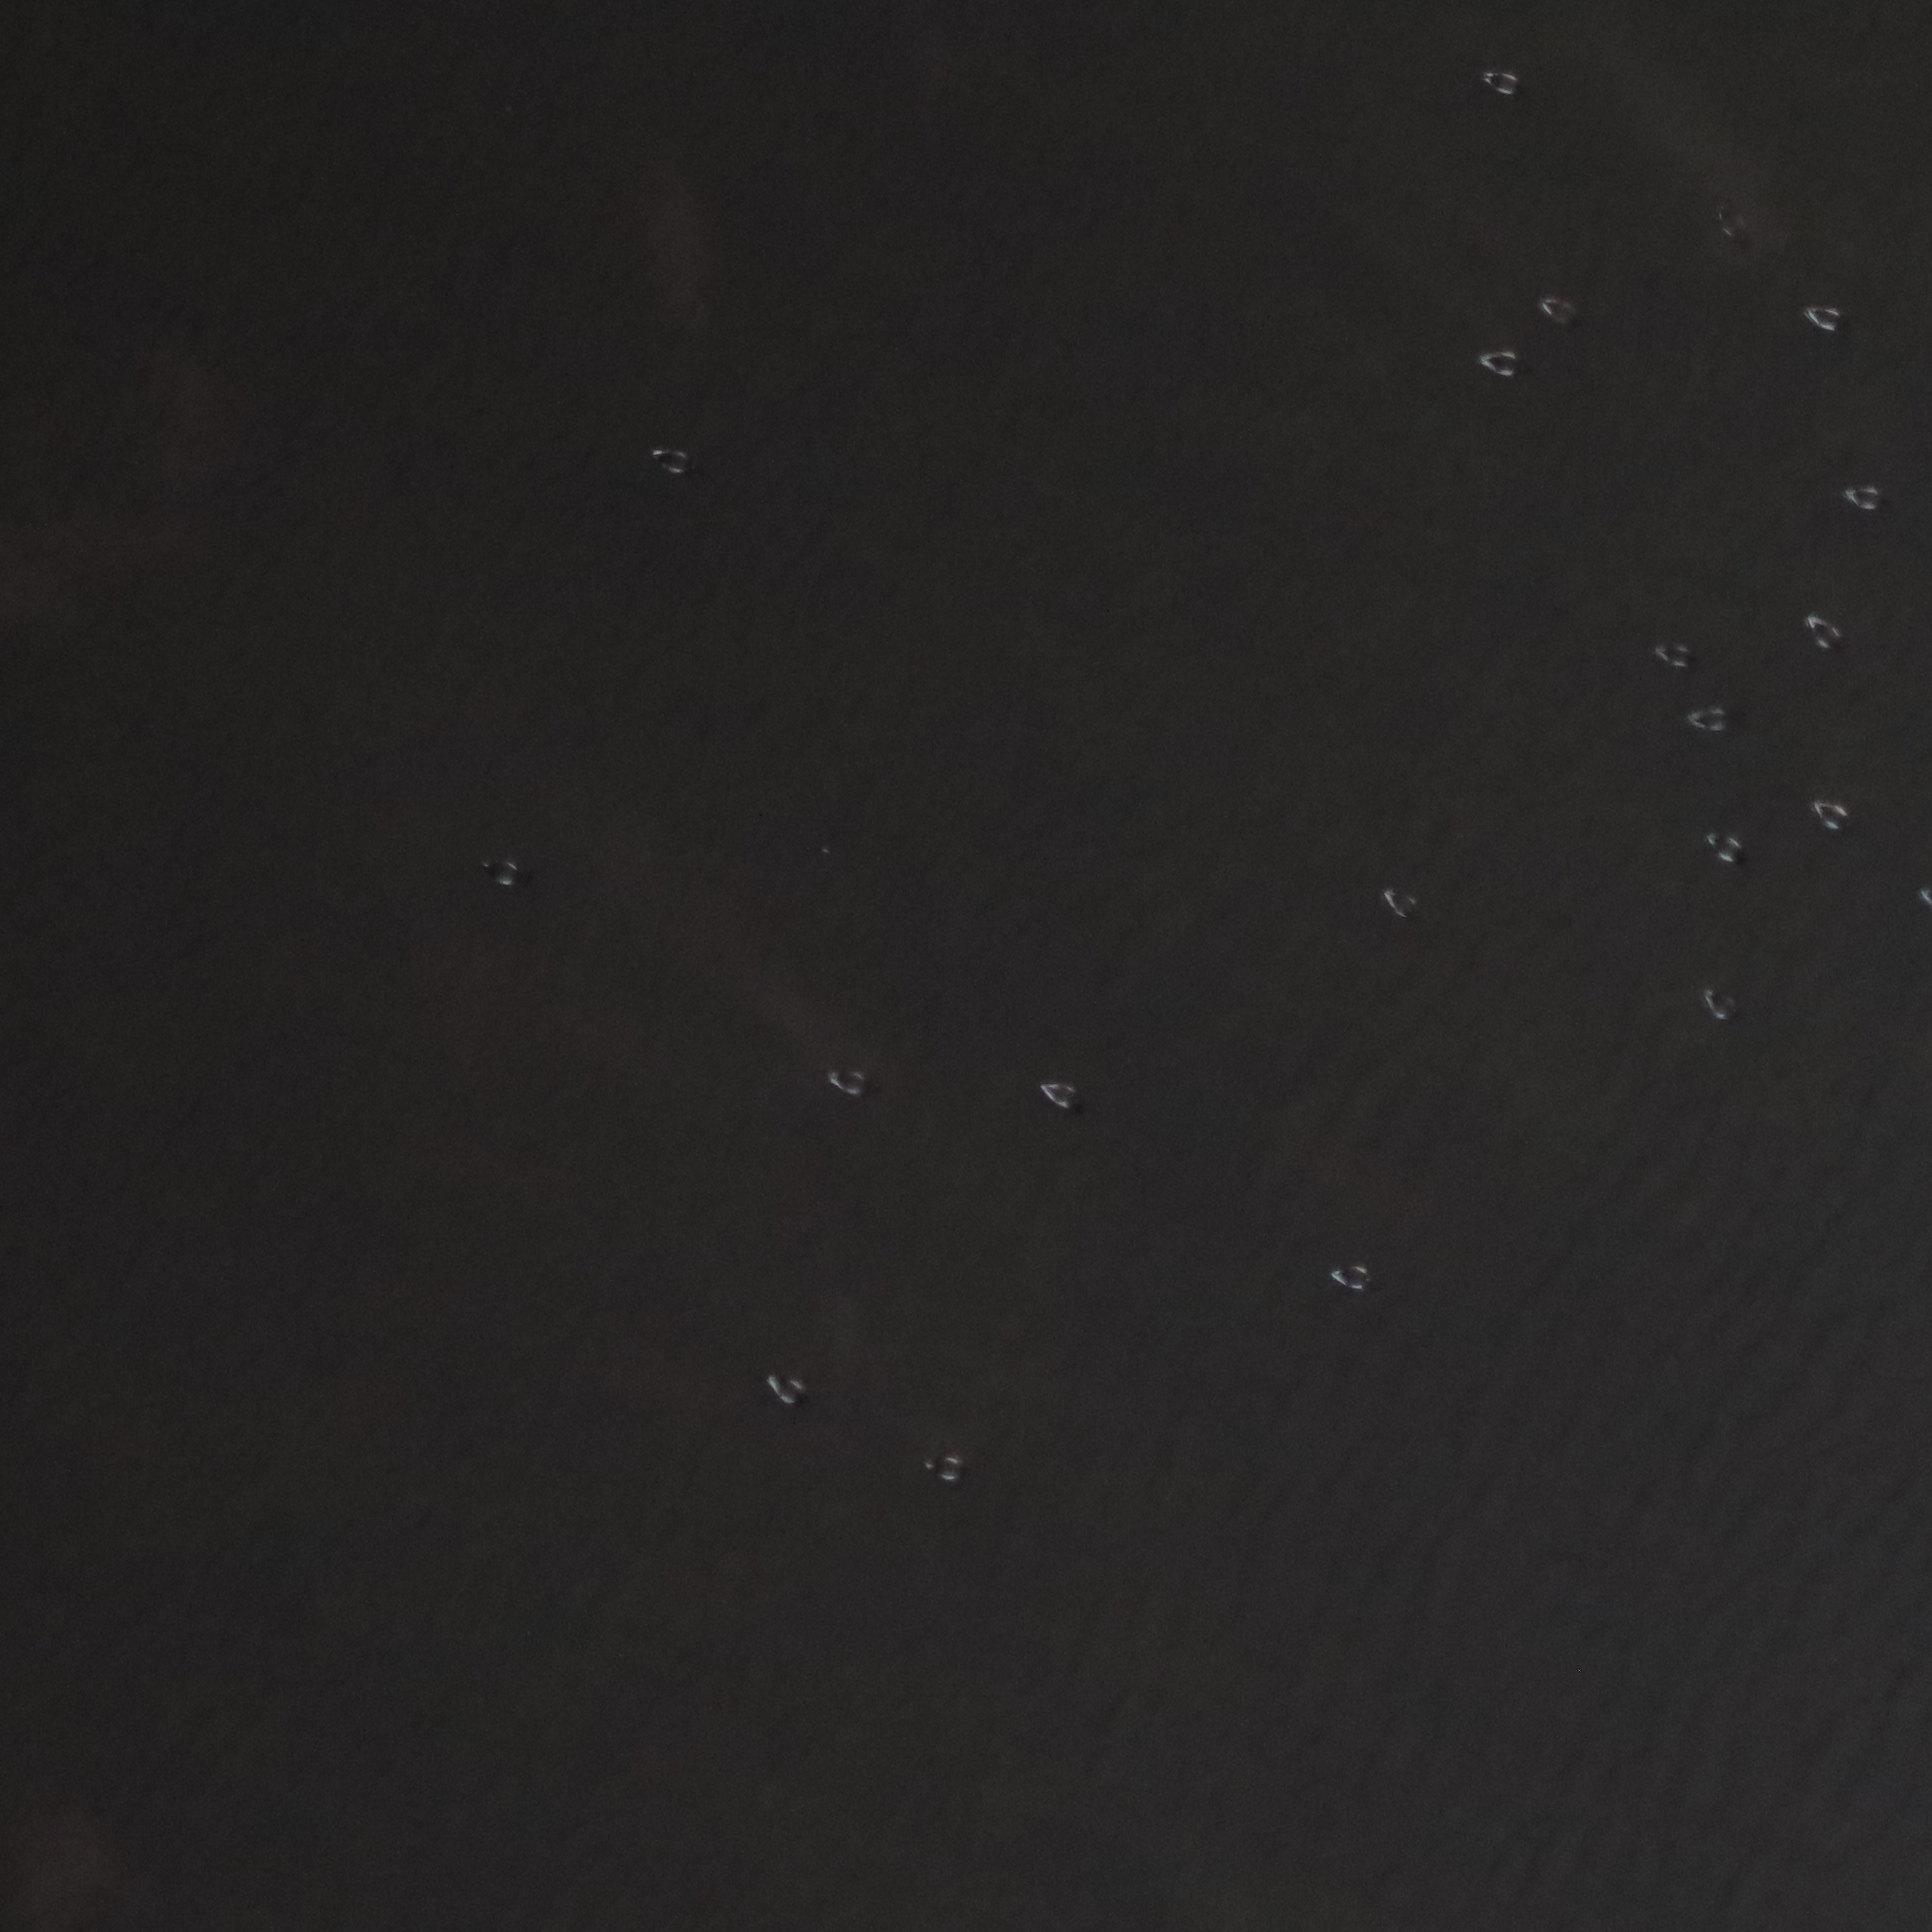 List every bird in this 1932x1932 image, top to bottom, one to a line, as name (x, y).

brant (1504, 84)
brant (1732, 229)
brant (1553, 306)
brant (1825, 318)
brant (1504, 364)
brant (674, 462)
brant (1868, 496)
brant (1827, 634)
brant (1676, 664)
brant (1711, 721)
brant (1831, 814)
brant (1727, 848)
brant (505, 872)
brant (1399, 904)
brant (1721, 1008)
brant (850, 1081)
brant (1064, 1094)
brant (1350, 1278)
brant (788, 1389)
brant (949, 1466)